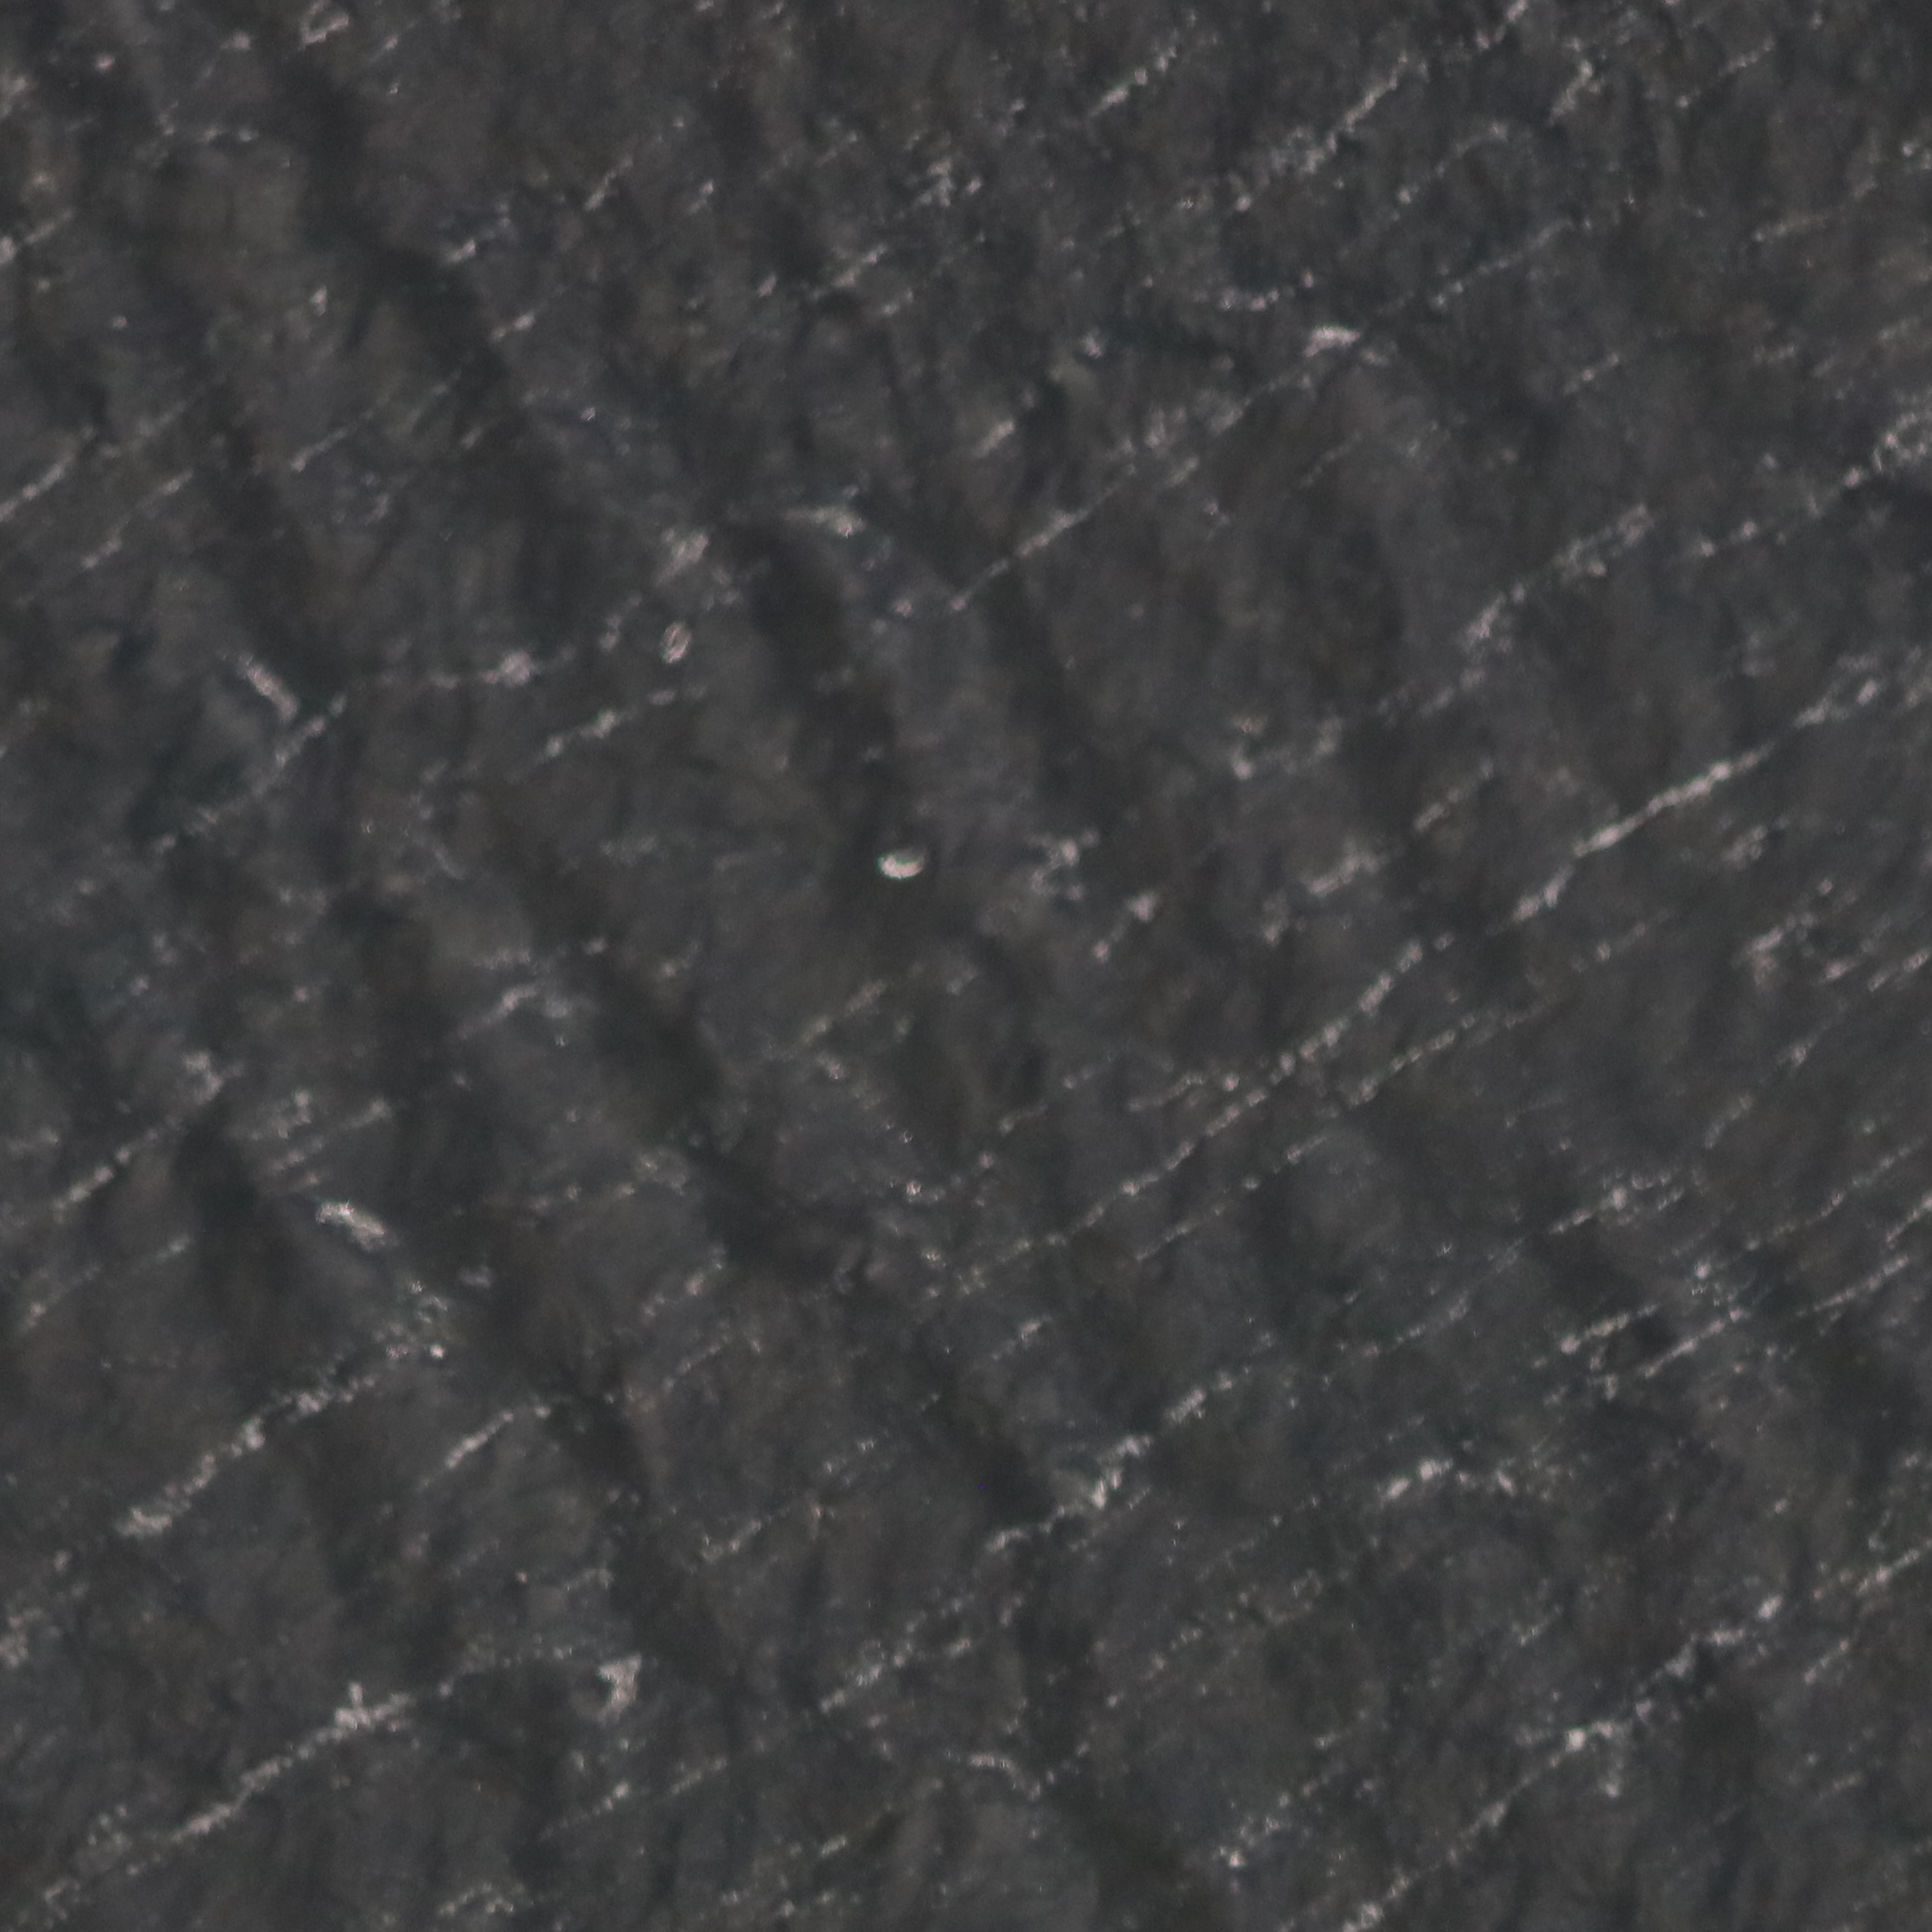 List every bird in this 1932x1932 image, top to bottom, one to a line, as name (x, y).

brant (680, 643)
brant (910, 864)